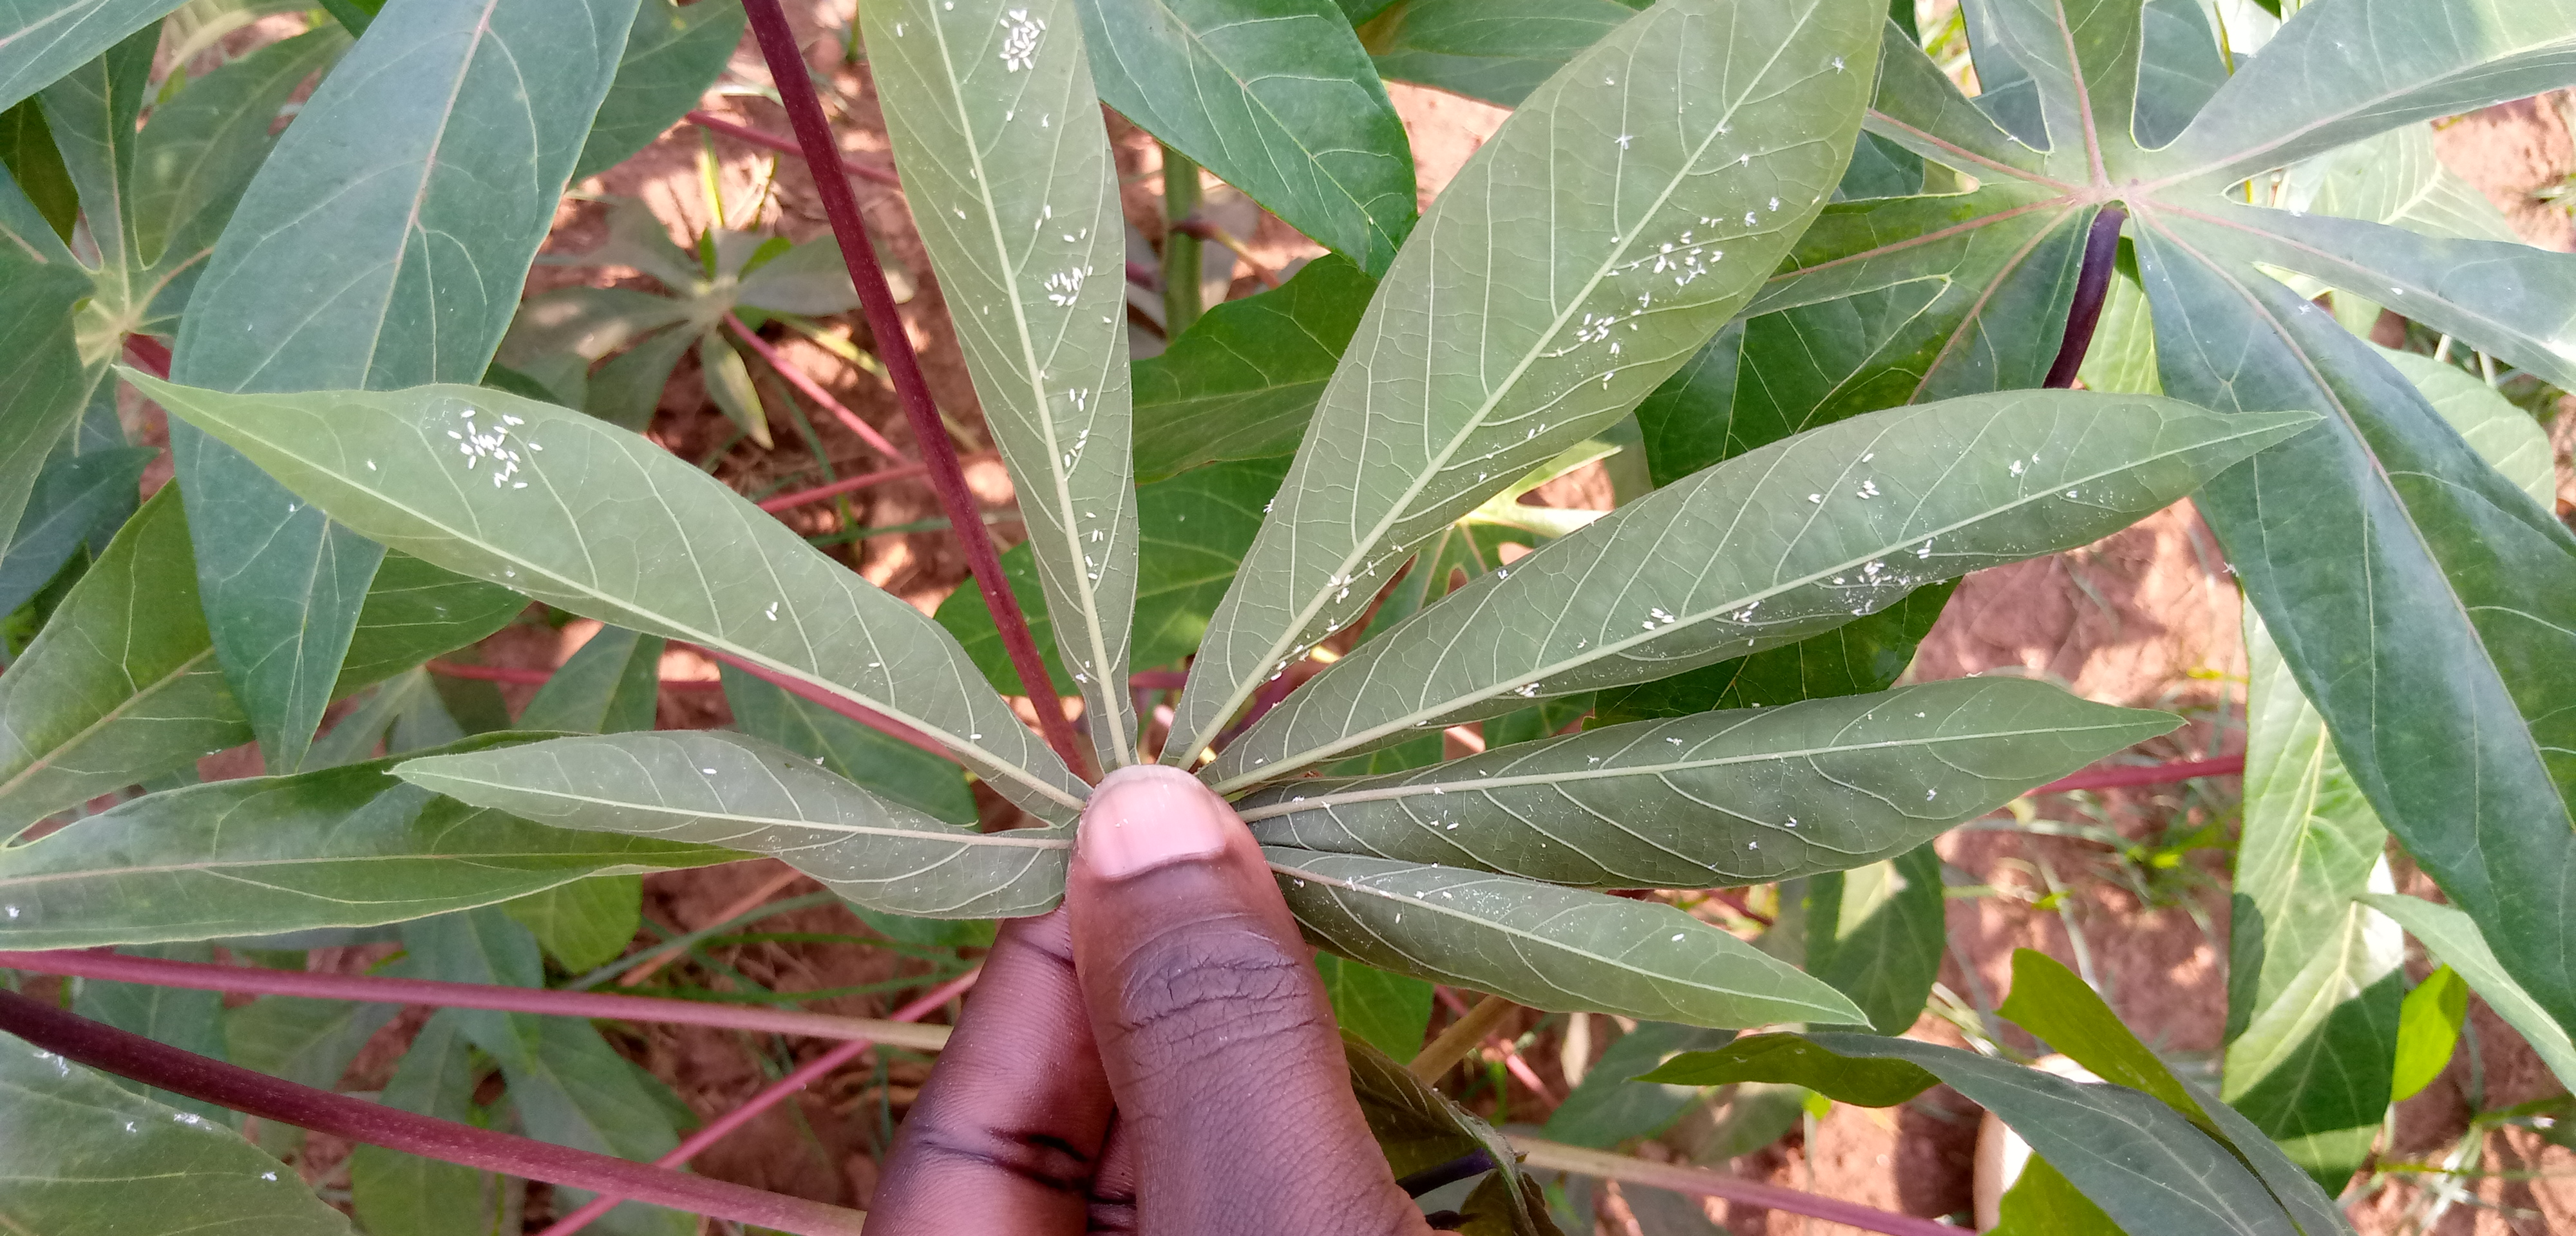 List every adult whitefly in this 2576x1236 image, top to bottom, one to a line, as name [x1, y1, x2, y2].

whitefly [943, 1, 955, 13]
whitefly [1035, 16, 1049, 32]
whitefly [999, 17, 1010, 30]
whitefly [895, 22, 906, 41]
whitefly [1021, 31, 1030, 44]
whitefly [1003, 37, 1012, 51]
whitefly [1012, 40, 1027, 48]
whitefly [997, 51, 1012, 61]
whitefly [1021, 56, 1035, 72]
whitefly [1003, 108, 1017, 126]
whitefly [1040, 113, 1051, 131]
whitefly [1613, 134, 1636, 151]
whitefly [1739, 153, 1750, 171]
whitefly [967, 166, 980, 182]
whitefly [1766, 194, 1782, 214]
whitefly [951, 202, 971, 224]
whitefly [1044, 203, 1056, 223]
whitefly [1743, 210, 1757, 229]
whitefly [1032, 217, 1044, 232]
whitefly [1709, 217, 1726, 229]
whitefly [1077, 226, 1089, 241]
whitefly [1678, 230, 1693, 239]
whitefly [1061, 232, 1078, 244]
whitefly [1609, 234, 1622, 247]
whitefly [1678, 236, 1693, 247]
whitefly [1656, 241, 1672, 254]
whitefly [1690, 245, 1703, 256]
whitefly [1708, 249, 1723, 264]
whitefly [1651, 255, 1666, 274]
whitefly [1682, 255, 1697, 268]
whitefly [1627, 258, 1640, 273]
whitefly [1666, 259, 1680, 273]
whitefly [1654, 259, 1667, 276]
whitefly [1070, 265, 1082, 281]
whitefly [1086, 265, 1096, 279]
whitefly [1059, 271, 1065, 287]
whitefly [1050, 273, 1059, 288]
whitefly [1064, 276, 1071, 293]
whitefly [1672, 276, 1684, 288]
whitefly [1070, 277, 1077, 290]
whitefly [1636, 291, 1653, 308]
whitefly [1048, 292, 1061, 301]
whitefly [1065, 295, 1083, 308]
whitefly [981, 303, 992, 319]
whitefly [1581, 312, 1592, 327]
whitefly [1101, 313, 1113, 328]
whitefly [1601, 315, 1620, 326]
whitefly [1628, 321, 1638, 333]
whitefly [1600, 328, 1609, 340]
whitefly [1576, 328, 1586, 337]
whitefly [1577, 335, 1593, 343]
whitefly [1609, 341, 1623, 357]
whitefly [1553, 347, 1567, 359]
whitefly [1603, 371, 1615, 380]
whitefly [1601, 381, 1611, 391]
whitefly [1081, 386, 1090, 400]
whitefly [1068, 387, 1076, 404]
whitefly [1077, 397, 1086, 414]
whitefly [459, 407, 477, 418]
whitefly [502, 413, 527, 428]
whitefly [465, 420, 478, 435]
whitefly [1537, 421, 1549, 435]
whitefly [492, 424, 509, 435]
whitefly [1526, 426, 1535, 440]
whitefly [1079, 426, 1092, 440]
whitefly [446, 429, 464, 440]
whitefly [496, 433, 506, 448]
whitefly [475, 433, 495, 449]
whitefly [1074, 439, 1088, 449]
whitefly [527, 440, 545, 454]
whitefly [508, 450, 521, 463]
whitefly [1861, 451, 1877, 464]
whitefly [2029, 451, 2043, 465]
whitefly [1064, 453, 1072, 470]
whitefly [468, 453, 478, 473]
whitefly [2007, 456, 2025, 480]
whitefly [363, 458, 382, 473]
whitefly [494, 471, 509, 482]
whitefly [1476, 472, 1490, 485]
whitefly [493, 474, 500, 489]
whitefly [1863, 478, 1876, 490]
whitefly [513, 479, 529, 492]
whitefly [1865, 487, 1882, 498]
whitefly [2065, 489, 2079, 499]
whitefly [1856, 490, 1868, 501]
whitefly [1806, 491, 1824, 505]
whitefly [1083, 510, 1097, 521]
whitefly [1089, 528, 1098, 548]
whitefly [1097, 529, 1106, 545]
whitefly [1924, 538, 1935, 548]
whitefly [1083, 552, 1094, 571]
whitefly [1917, 552, 1933, 562]
whitefly [1873, 561, 1888, 568]
whitefly [1495, 569, 1514, 583]
whitefly [1086, 571, 1101, 582]
whitefly [1341, 572, 1354, 585]
whitefly [1855, 572, 1868, 585]
whitefly [1327, 573, 1341, 587]
whitefly [1881, 573, 1895, 583]
whitefly [1832, 575, 1846, 586]
whitefly [1870, 577, 1882, 588]
whitefly [1340, 588, 1351, 600]
whitefly [1334, 593, 1341, 604]
whitefly [770, 599, 779, 615]
whitefly [1746, 601, 1763, 609]
whitefly [1649, 606, 1664, 618]
whitefly [1731, 607, 1739, 625]
whitefly [1739, 610, 1754, 619]
whitefly [765, 610, 781, 623]
whitefly [1661, 614, 1676, 625]
whitefly [1738, 617, 1756, 625]
whitefly [1640, 621, 1654, 632]
whitefly [1327, 624, 1340, 632]
whitefly [1747, 637, 1755, 648]
whitefly [1291, 644, 1306, 652]
whitefly [1275, 659, 1289, 672]
whitefly [866, 660, 882, 671]
whitefly [1269, 671, 1283, 682]
whitefly [1911, 709, 1932, 724]
whitefly [1415, 719, 1428, 729]
whitefly [969, 733, 985, 743]
whitefly [1665, 736, 1689, 748]
whitefly [1585, 752, 1602, 766]
whitefly [1253, 755, 1265, 767]
whitefly [1477, 765, 1488, 780]
whitefly [701, 765, 720, 778]
whitefly [1431, 786, 1446, 798]
whitefly [1926, 787, 1939, 801]
whitefly [1782, 814, 1801, 828]
whitefly [1445, 819, 1464, 831]
whitefly [1747, 839, 1760, 854]
whitefly [1413, 888, 1429, 903]
whitefly [1441, 888, 1454, 901]
whitefly [1392, 911, 1403, 925]
whitefly [1670, 932, 1687, 945]